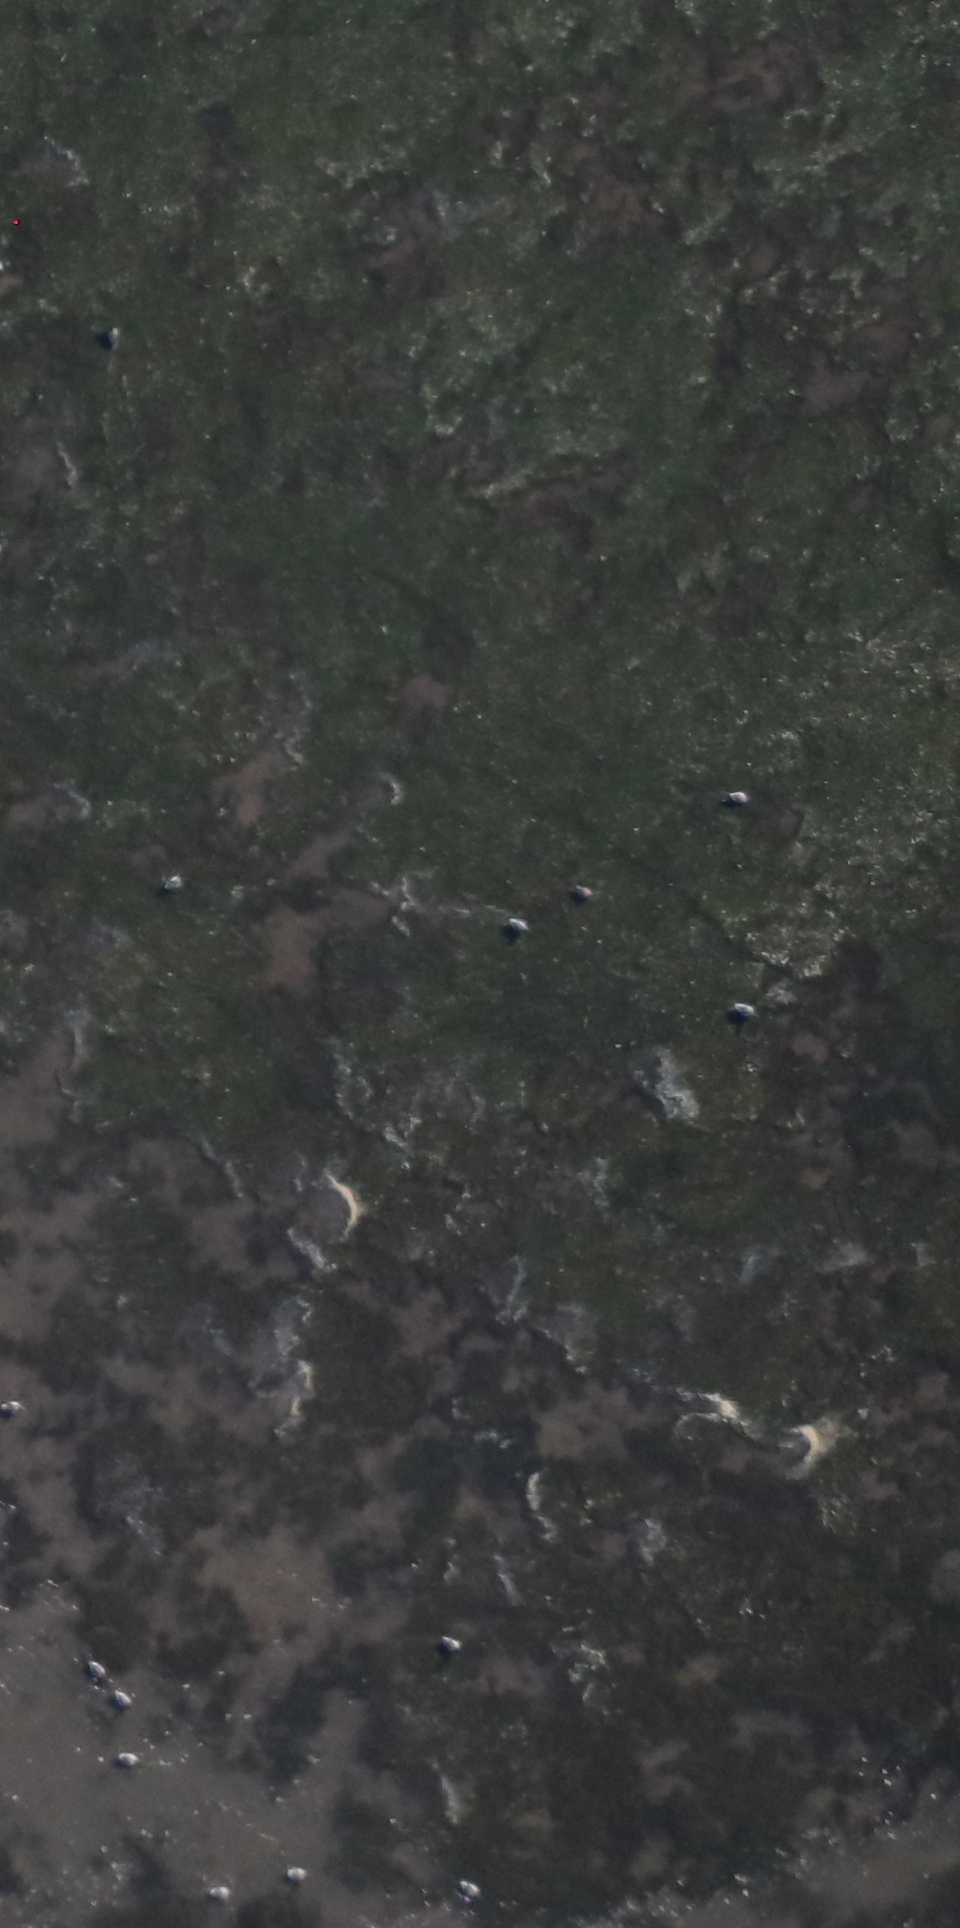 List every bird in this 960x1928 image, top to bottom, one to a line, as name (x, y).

brant (112, 344)
brant (738, 798)
brant (174, 884)
brant (583, 893)
brant (518, 925)
brant (744, 1010)
brant (12, 1408)
brant (450, 1644)
brant (98, 1671)
brant (126, 1699)
brant (130, 1761)
brant (295, 1874)
brant (470, 1891)
brant (224, 1894)